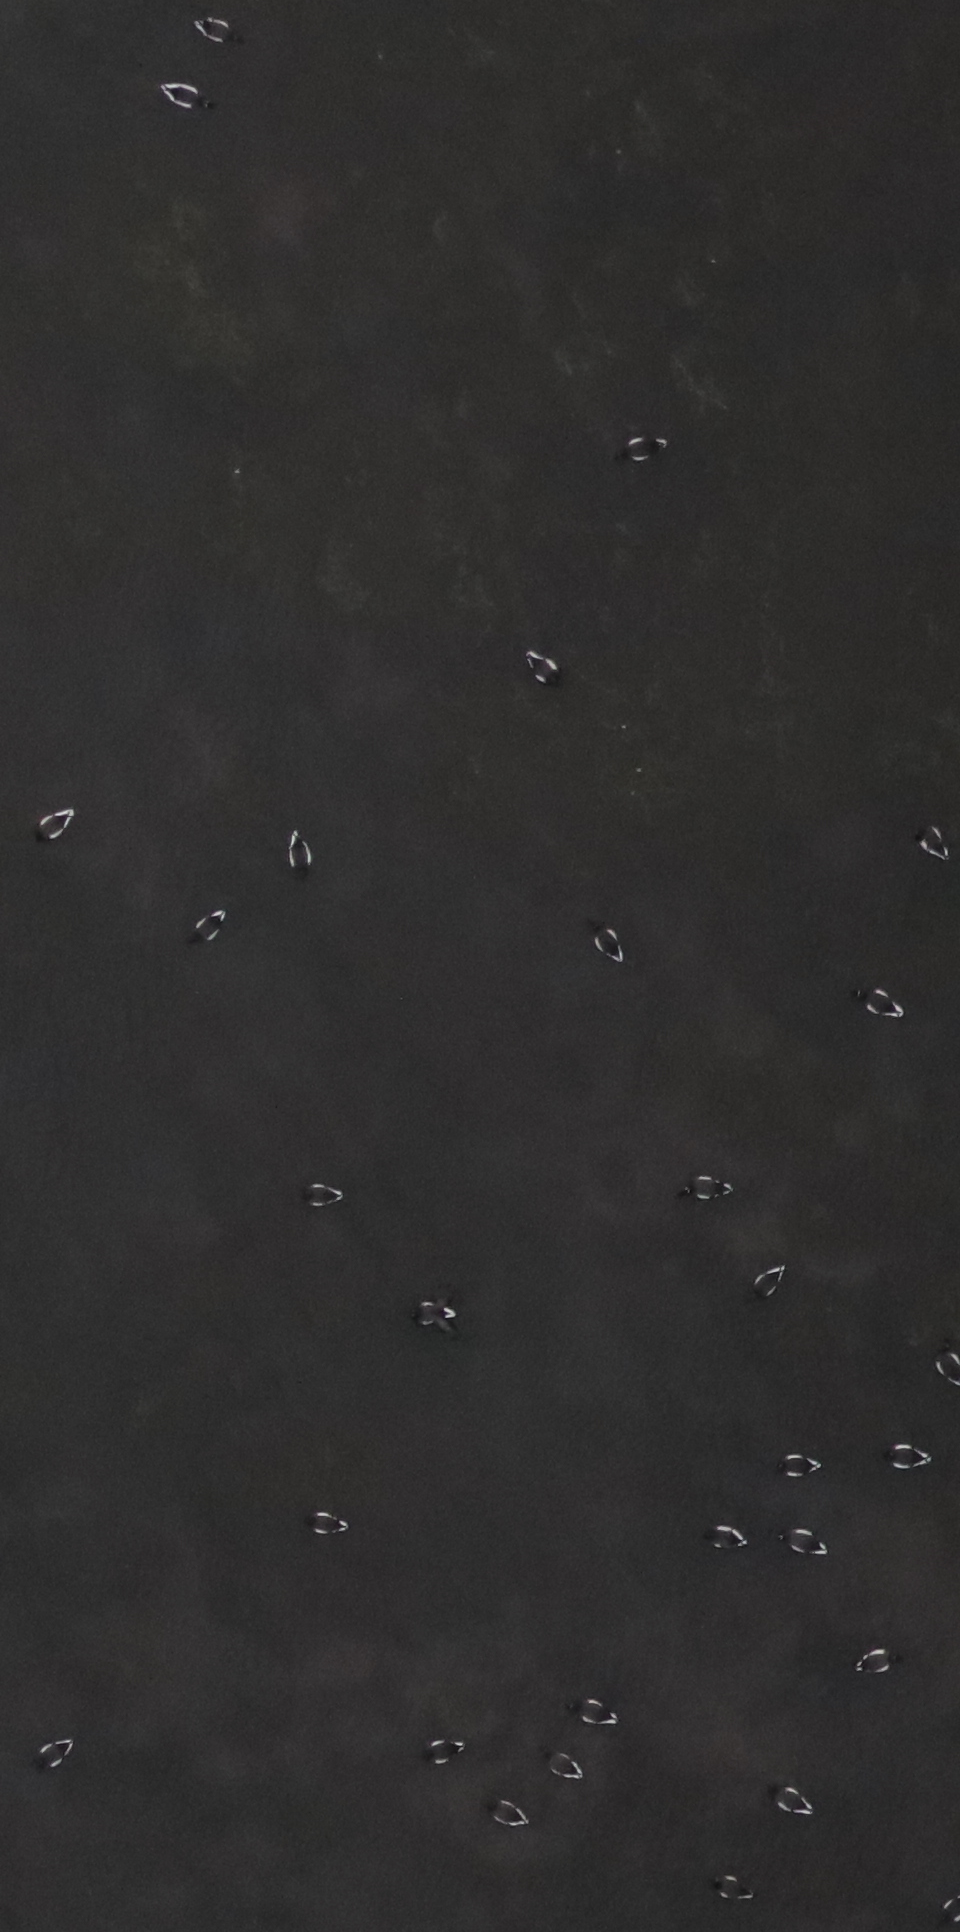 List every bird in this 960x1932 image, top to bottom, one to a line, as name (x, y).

brant (216, 30)
brant (185, 96)
brant (642, 448)
brant (542, 668)
brant (53, 827)
brant (936, 843)
brant (298, 853)
brant (208, 929)
brant (606, 942)
brant (880, 1004)
brant (706, 1188)
brant (321, 1195)
brant (767, 1283)
brant (431, 1312)
brant (950, 1360)
brant (905, 1456)
brant (798, 1466)
brant (327, 1523)
brant (724, 1536)
brant (803, 1542)
brant (875, 1660)
brant (595, 1711)
brant (443, 1751)
brant (53, 1754)
brant (564, 1765)
brant (789, 1799)
brant (506, 1813)
brant (731, 1886)
brant (952, 1912)